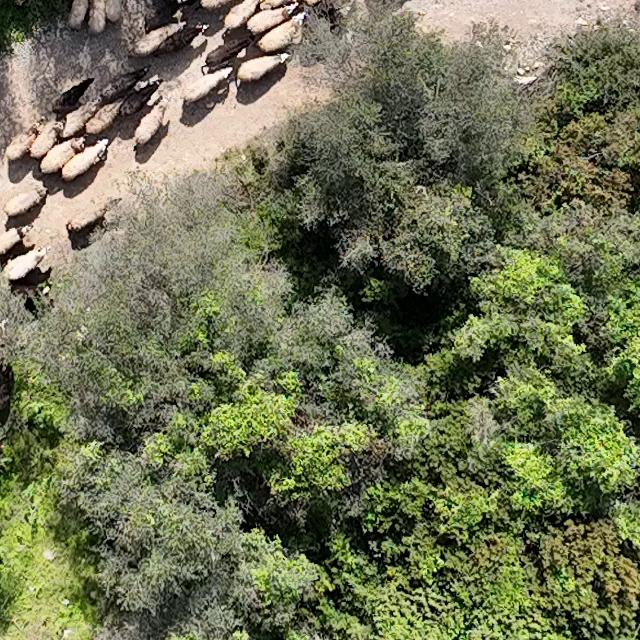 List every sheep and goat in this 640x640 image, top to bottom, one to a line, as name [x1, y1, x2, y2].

sheep [65, 0, 89, 31]
sheep [89, 0, 105, 33]
sheep [103, 0, 123, 21]
sheep [144, 0, 194, 33]
sheep [186, 0, 225, 7]
sheep [202, 0, 250, 10]
sheep [225, 0, 262, 29]
sheep [264, 0, 311, 6]
sheep [304, 0, 355, 6]
sheep [246, 2, 298, 33]
sheep [259, 11, 306, 53]
sheep [134, 21, 186, 56]
sheep [165, 23, 210, 52]
sheep [206, 34, 257, 67]
sheep [238, 53, 291, 82]
sheep [102, 65, 151, 100]
sheep [181, 67, 232, 103]
sheep [52, 77, 94, 115]
sheep [118, 79, 162, 117]
sheep [134, 94, 170, 145]
sheep [58, 96, 101, 137]
sheep [86, 96, 127, 134]
sheep [5, 116, 45, 160]
sheep [29, 121, 63, 157]
sheep [39, 136, 84, 173]
sheep [61, 139, 108, 181]
sheep [5, 185, 47, 218]
sheep [68, 198, 120, 232]
sheep [0, 224, 33, 256]
sheep [1, 246, 46, 279]
sheep [0, 318, 9, 368]
sheep [0, 365, 12, 425]